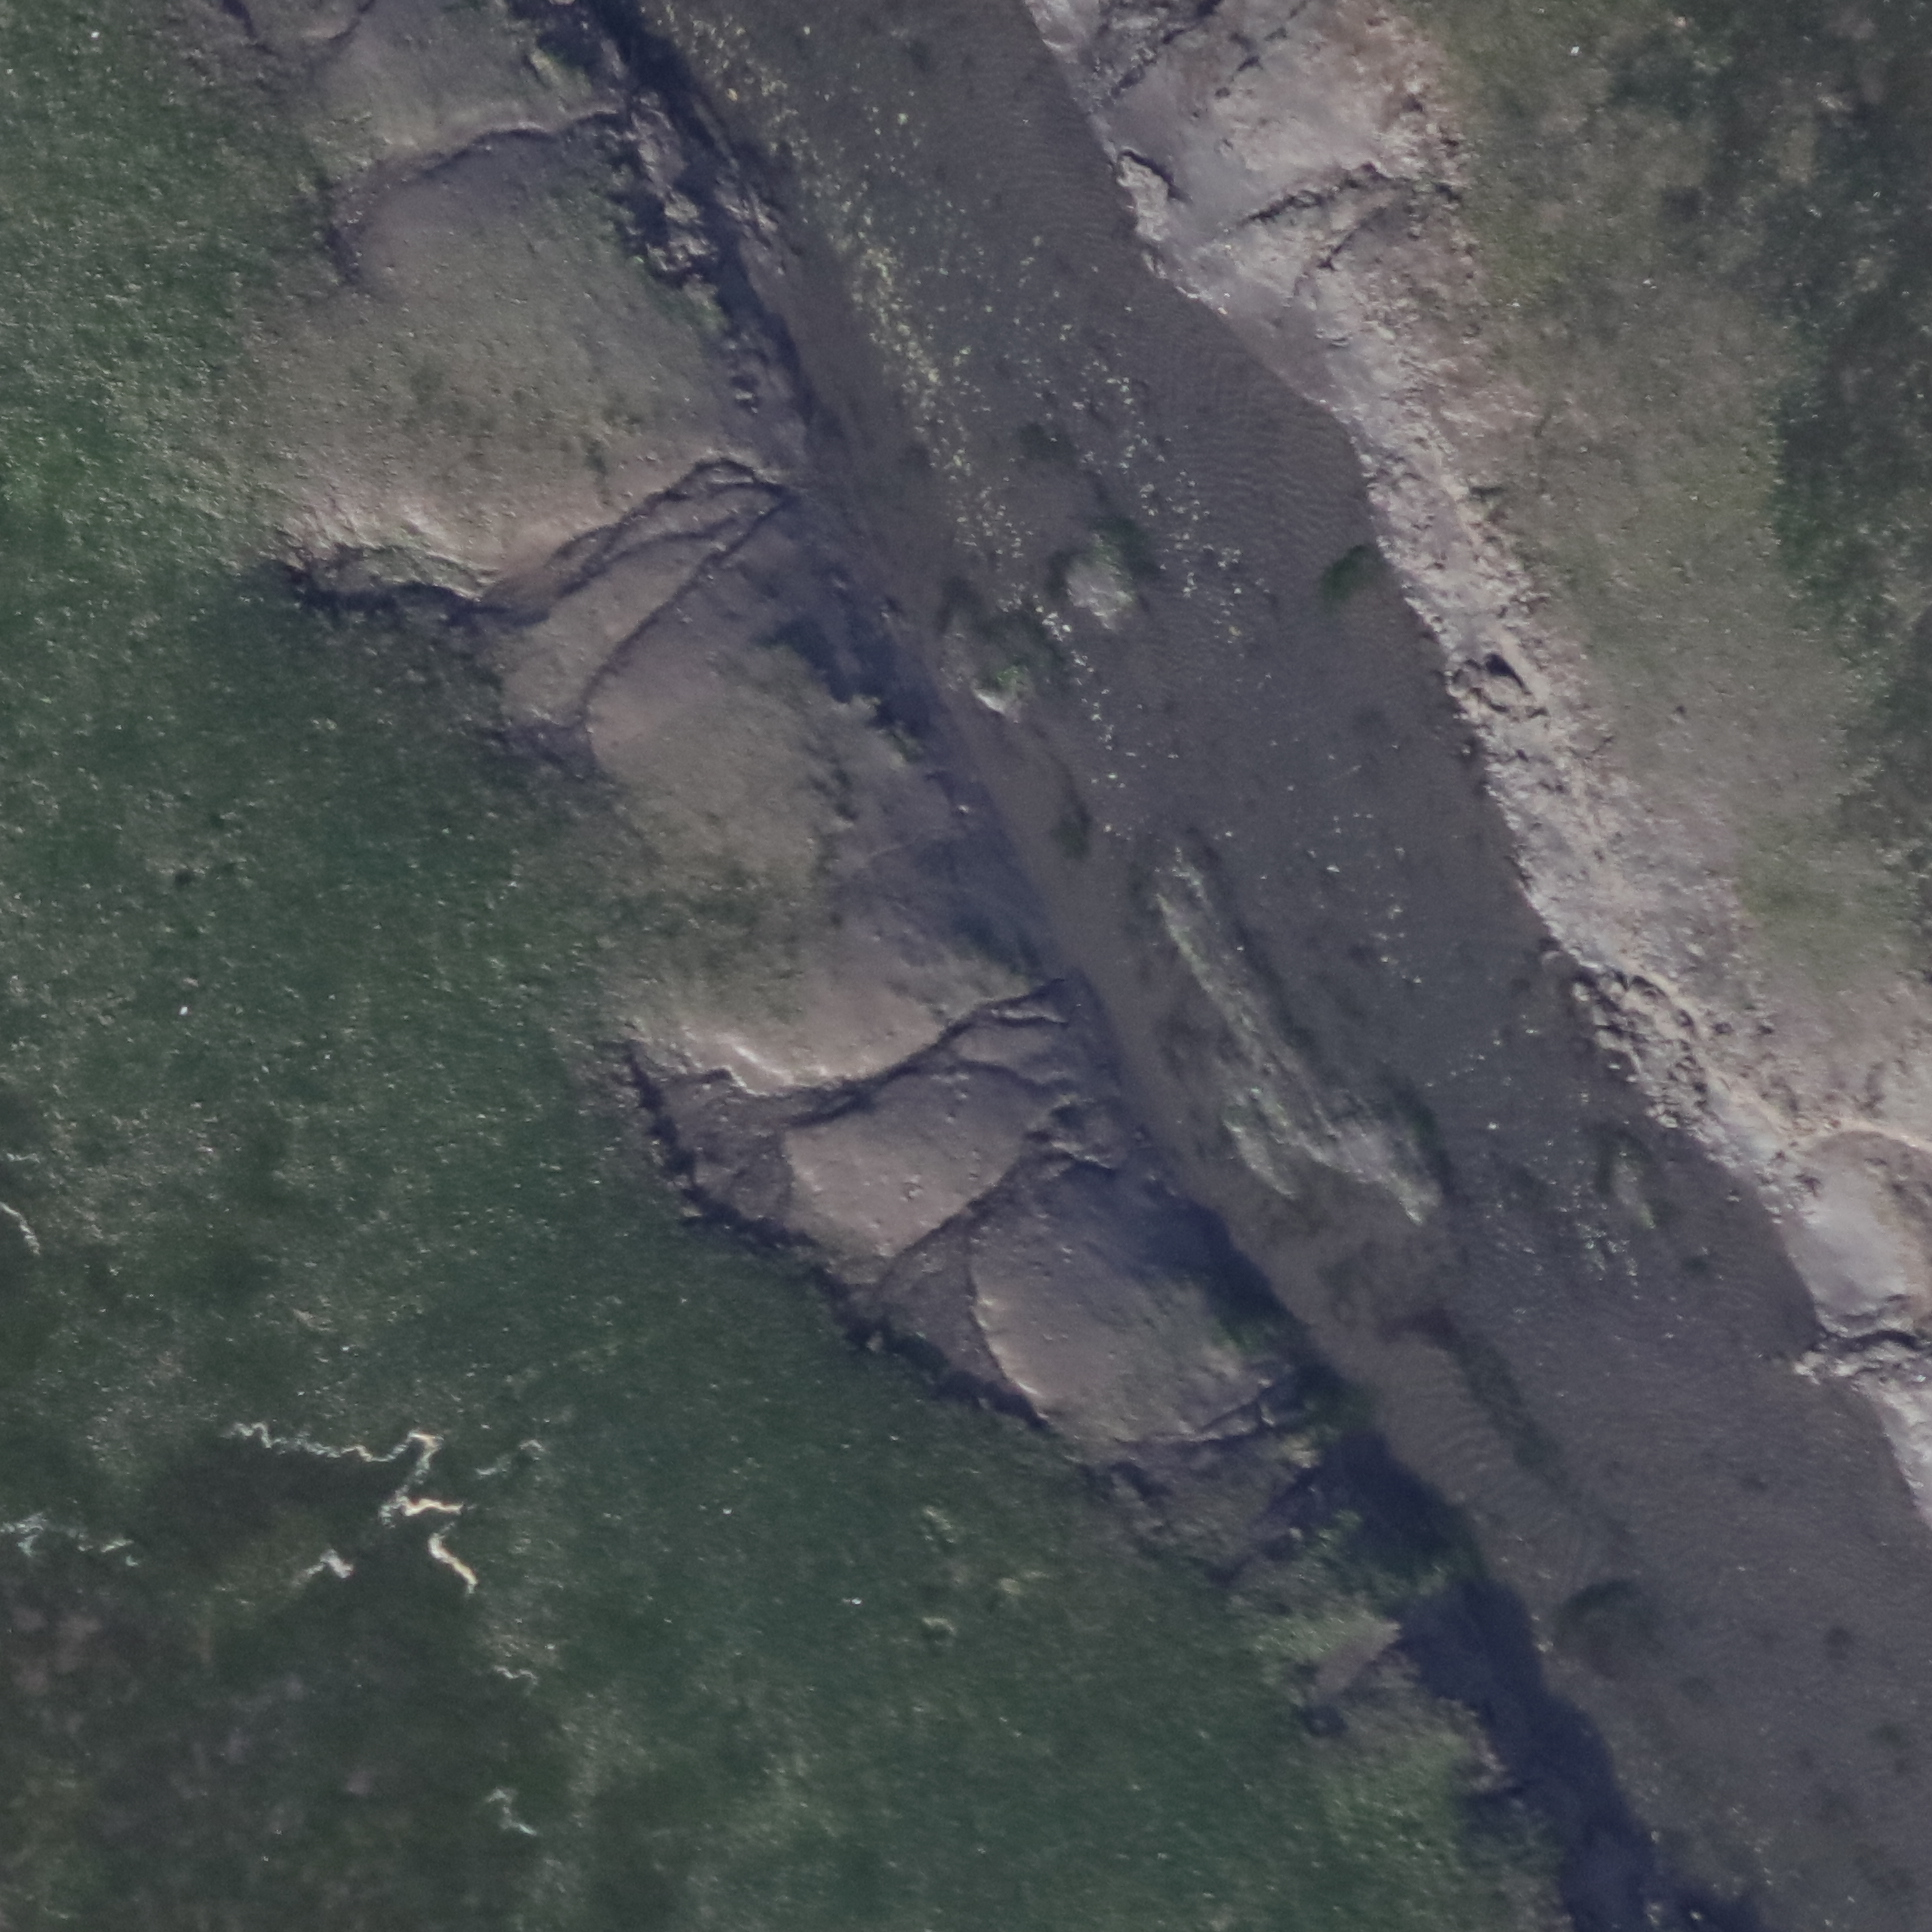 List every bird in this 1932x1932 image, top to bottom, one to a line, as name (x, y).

None